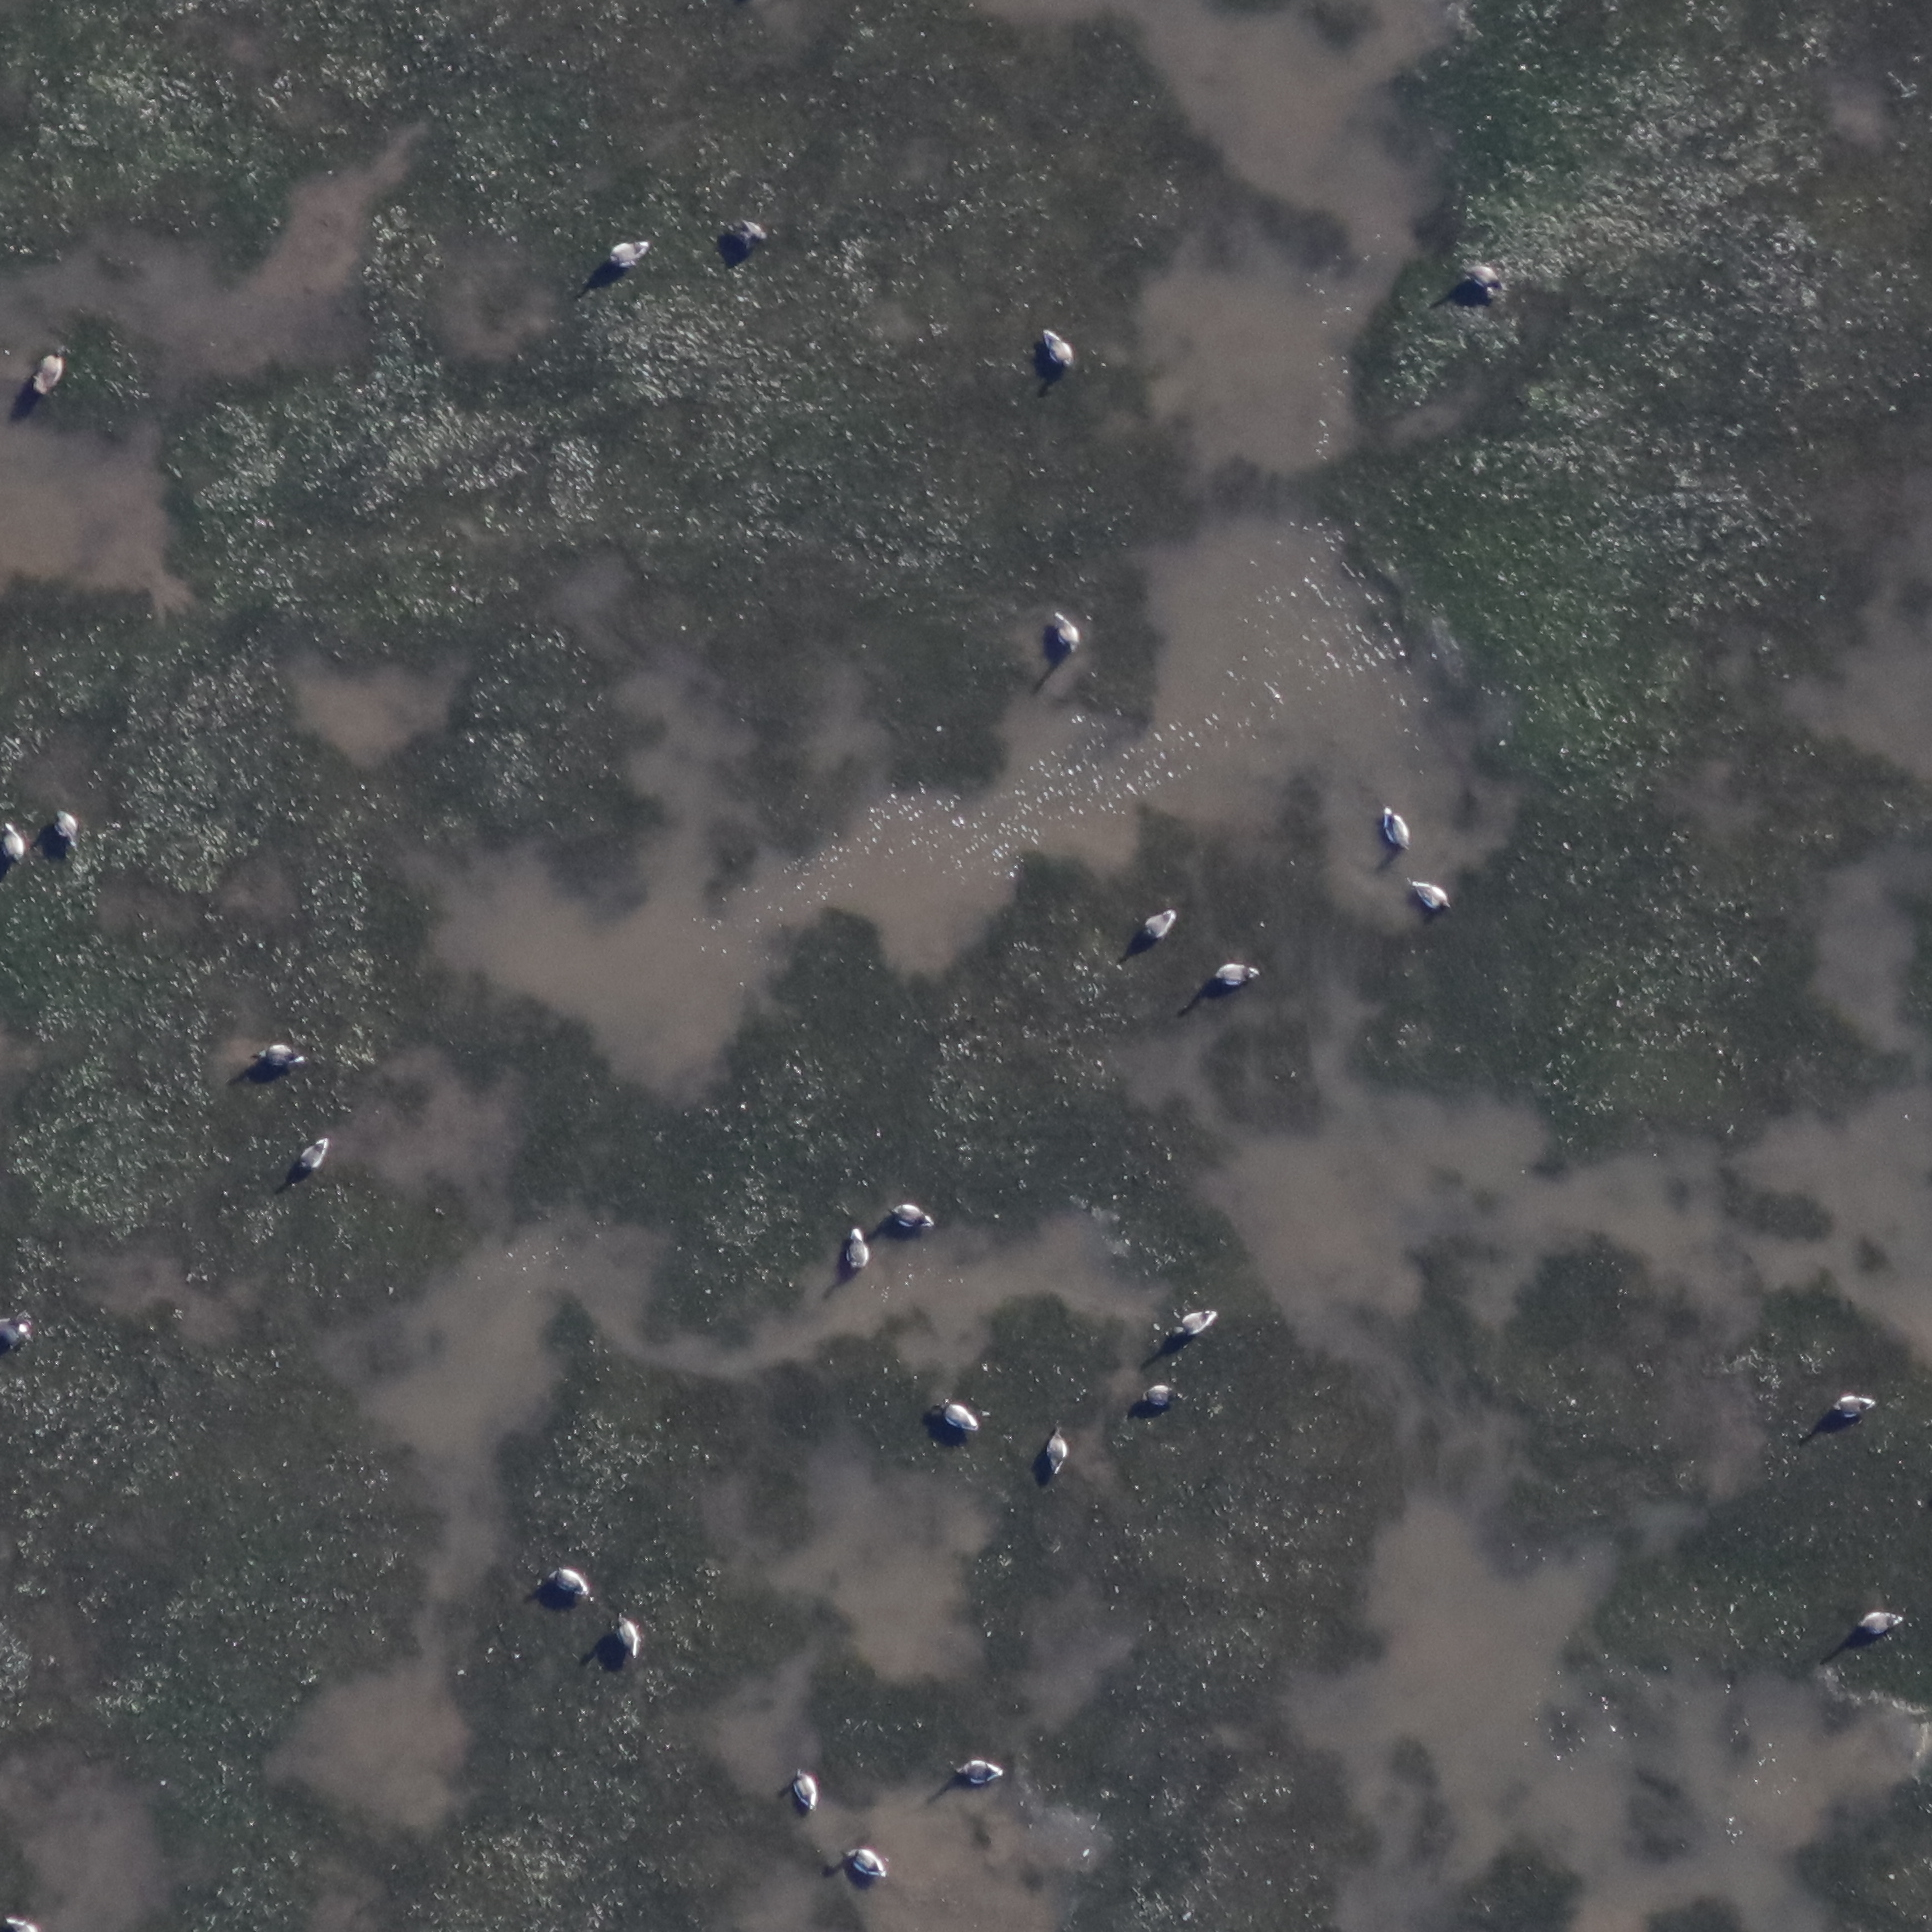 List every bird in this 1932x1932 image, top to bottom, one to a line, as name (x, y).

brant (751, 235)
brant (628, 256)
brant (1482, 276)
brant (1060, 353)
Canada goose (49, 374)
brant (1067, 632)
brant (66, 825)
brant (1397, 832)
brant (13, 845)
brant (1430, 896)
brant (1159, 925)
brant (1234, 976)
brant (277, 1059)
brant (315, 1156)
brant (911, 1215)
brant (858, 1252)
brant (1194, 1322)
brant (6, 1330)
brant (1159, 1395)
brant (1850, 1407)
brant (958, 1414)
brant (1055, 1450)
brant (571, 1584)
brant (1880, 1623)
brant (628, 1635)
brant (979, 1771)
brant (805, 1791)
brant (866, 1862)
brant (23, 1931)